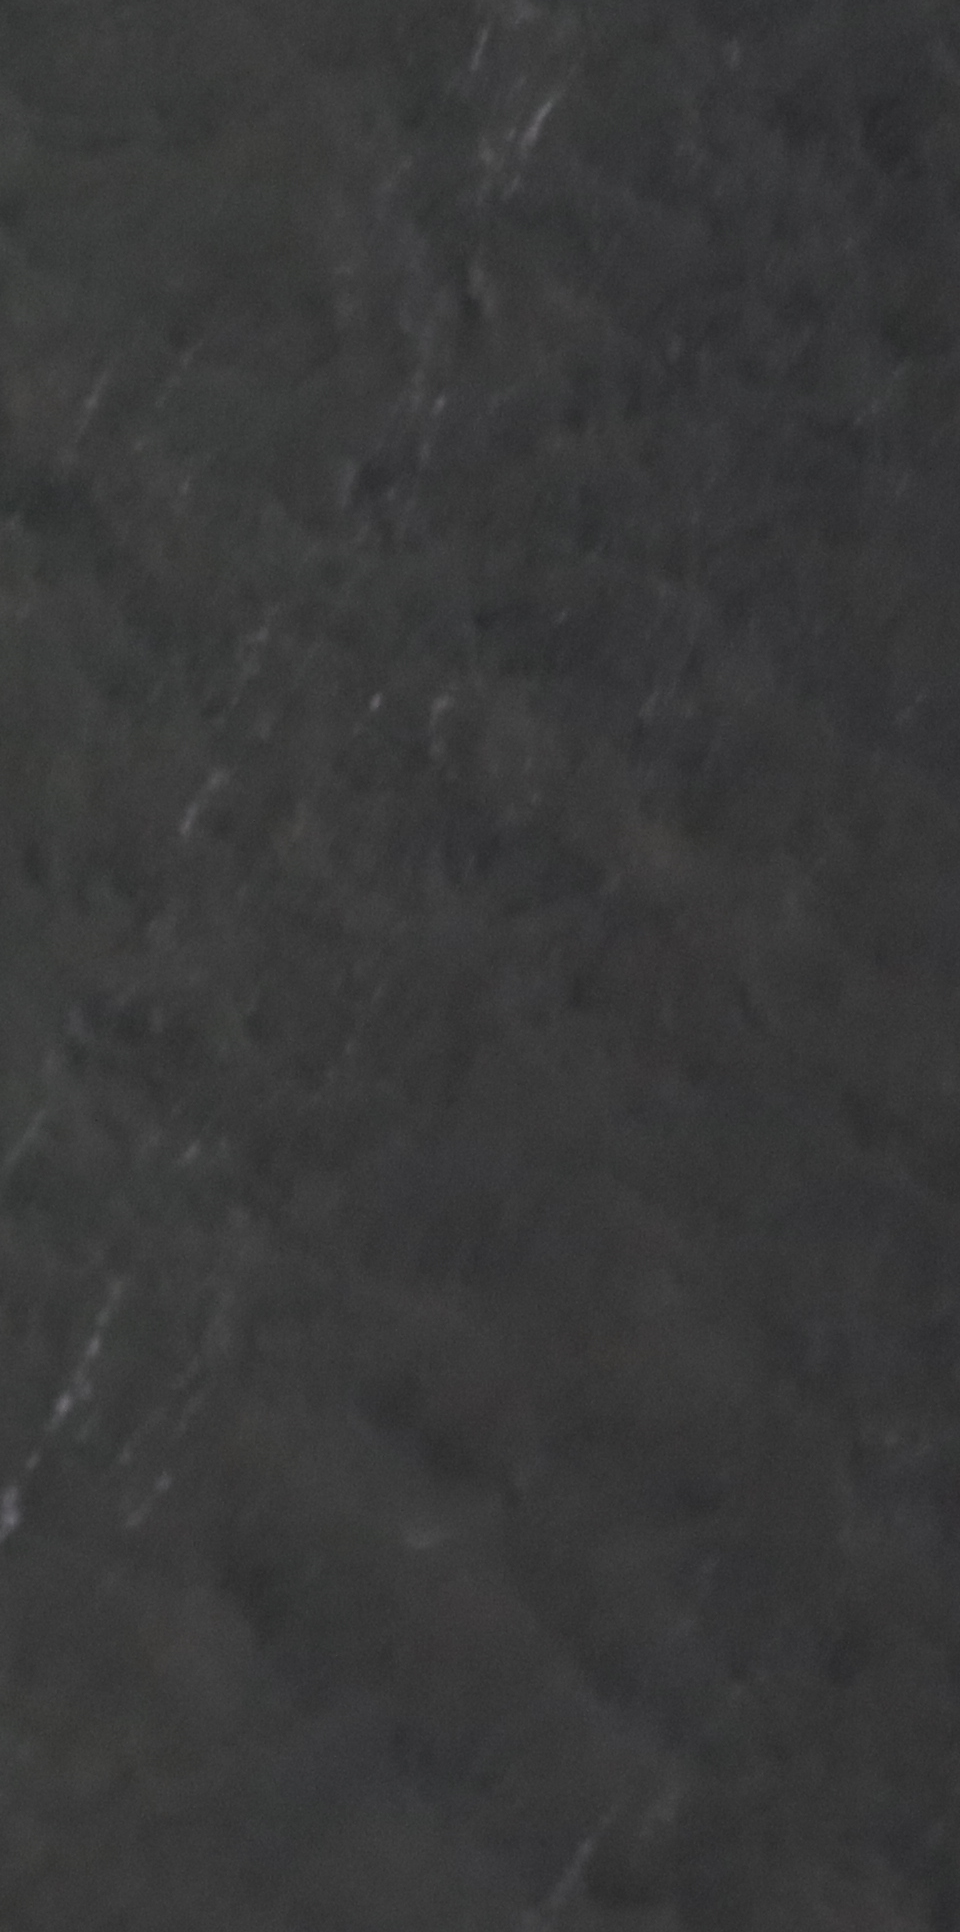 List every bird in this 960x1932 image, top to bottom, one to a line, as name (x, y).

None